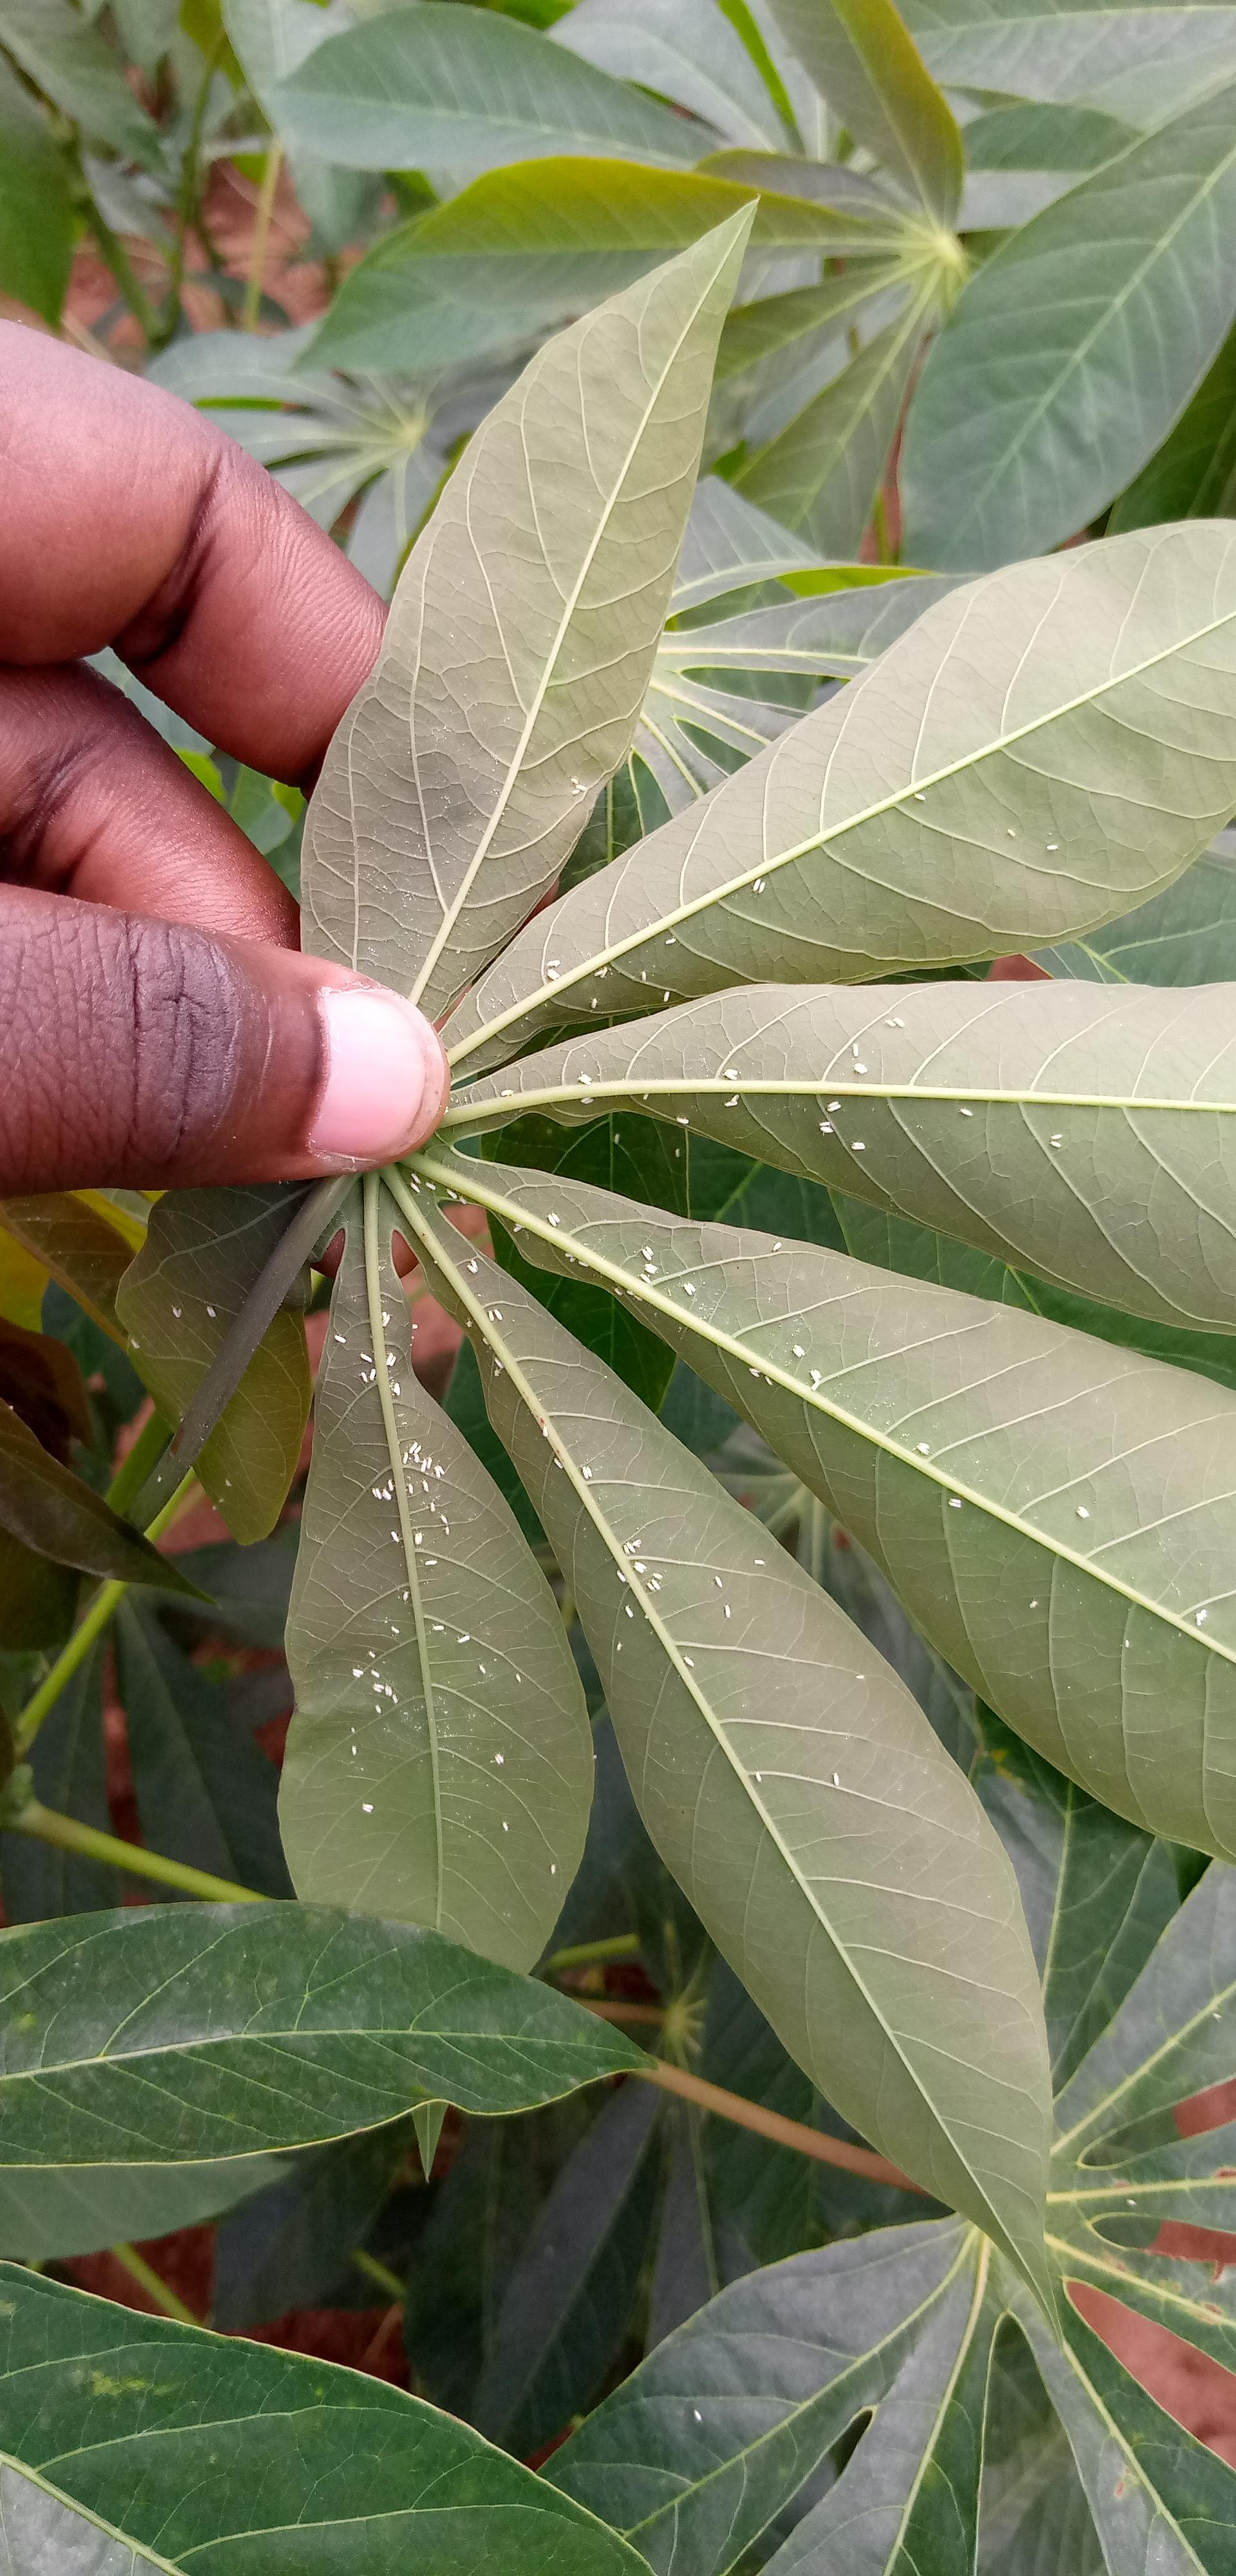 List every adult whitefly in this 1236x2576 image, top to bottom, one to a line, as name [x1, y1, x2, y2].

whitefly [566, 773, 594, 801]
whitefly [563, 774, 590, 799]
whitefly [913, 789, 933, 808]
whitefly [1002, 823, 1021, 844]
whitefly [1044, 838, 1062, 857]
whitefly [745, 875, 770, 898]
whitefly [752, 875, 768, 896]
whitefly [666, 933, 679, 945]
whitefly [541, 952, 563, 971]
whitefly [590, 963, 617, 982]
whitefly [632, 967, 656, 985]
whitefly [543, 967, 562, 985]
whitefly [664, 992, 679, 1005]
whitefly [590, 997, 606, 1014]
whitefly [885, 1011, 910, 1028]
whitefly [885, 1016, 908, 1033]
whitefly [850, 1035, 870, 1057]
whitefly [843, 1063, 868, 1077]
whitefly [720, 1063, 744, 1082]
whitefly [577, 1065, 595, 1087]
whitefly [498, 1077, 518, 1100]
whitefly [718, 1087, 747, 1111]
whitefly [721, 1088, 751, 1111]
whitefly [637, 1091, 653, 1100]
whitefly [577, 1092, 596, 1108]
whitefly [821, 1097, 850, 1115]
whitefly [953, 1100, 975, 1126]
whitefly [671, 1110, 706, 1133]
whitefly [814, 1115, 836, 1137]
whitefly [1045, 1127, 1068, 1152]
whitefly [843, 1133, 872, 1154]
whitefly [405, 1169, 427, 1195]
whitefly [421, 1175, 436, 1193]
whitefly [444, 1185, 460, 1202]
whitefly [547, 1210, 566, 1233]
whitefly [770, 1237, 788, 1256]
whitefly [642, 1241, 660, 1262]
whitefly [563, 1251, 579, 1270]
whitefly [574, 1251, 593, 1274]
whitefly [464, 1256, 483, 1278]
whitefly [641, 1260, 664, 1283]
whitefly [636, 1272, 657, 1286]
whitefly [678, 1274, 696, 1297]
whitefly [612, 1282, 624, 1299]
whitefly [624, 1285, 642, 1305]
whitefly [170, 1302, 184, 1322]
whitefly [203, 1302, 219, 1320]
whitefly [484, 1307, 509, 1327]
whitefly [380, 1307, 400, 1329]
whitefly [483, 1307, 503, 1330]
whitefly [464, 1317, 479, 1334]
whitefly [330, 1331, 350, 1347]
whitefly [476, 1332, 497, 1350]
whitefly [787, 1336, 816, 1363]
whitefly [385, 1350, 400, 1370]
whitefly [357, 1350, 380, 1369]
whitefly [492, 1353, 510, 1374]
whitefly [364, 1361, 384, 1383]
whitefly [744, 1361, 767, 1381]
whitefly [808, 1364, 827, 1394]
whitefly [357, 1370, 371, 1387]
whitefly [766, 1374, 778, 1389]
whitefly [392, 1379, 411, 1398]
whitefly [537, 1420, 556, 1438]
whitefly [913, 1430, 943, 1464]
whitefly [401, 1436, 424, 1466]
whitefly [393, 1445, 413, 1469]
whitefly [547, 1452, 566, 1474]
whitefly [415, 1457, 443, 1479]
whitefly [579, 1459, 597, 1480]
whitefly [431, 1464, 453, 1485]
whitefly [382, 1476, 401, 1502]
whitefly [413, 1477, 433, 1493]
whitefly [402, 1481, 420, 1499]
whitefly [368, 1482, 387, 1506]
whitefly [937, 1490, 980, 1526]
whitefly [1072, 1498, 1096, 1524]
whitefly [427, 1501, 437, 1512]
whitefly [438, 1514, 460, 1538]
whitefly [387, 1528, 406, 1547]
whitefly [411, 1529, 429, 1554]
whitefly [618, 1531, 645, 1557]
whitefly [630, 1553, 647, 1577]
whitefly [754, 1554, 773, 1570]
whitefly [422, 1557, 439, 1578]
whitefly [640, 1564, 662, 1595]
whitefly [612, 1565, 628, 1587]
whitefly [707, 1569, 727, 1591]
whitefly [394, 1582, 422, 1605]
whitefly [1020, 1592, 1047, 1619]
whitefly [619, 1595, 641, 1622]
whitefly [720, 1596, 735, 1617]
whitefly [1188, 1598, 1211, 1629]
whitefly [429, 1617, 443, 1638]
whitefly [383, 1621, 407, 1647]
whitefly [454, 1627, 471, 1653]
whitefly [613, 1640, 624, 1657]
whitefly [364, 1641, 377, 1666]
whitefly [369, 1656, 386, 1687]
whitefly [679, 1656, 696, 1674]
whitefly [340, 1662, 372, 1692]
whitefly [465, 1662, 491, 1690]
whitefly [851, 1663, 874, 1692]
whitefly [509, 1666, 526, 1691]
whitefly [370, 1680, 400, 1707]
whitefly [369, 1696, 397, 1726]
whitefly [341, 1722, 360, 1743]
whitefly [485, 1733, 513, 1768]
whitefly [340, 1743, 365, 1777]
whitefly [747, 1760, 779, 1797]
whitefly [818, 1760, 847, 1788]
whitefly [345, 1794, 384, 1828]
whitefly [494, 1801, 514, 1837]
whitefly [543, 1855, 566, 1883]